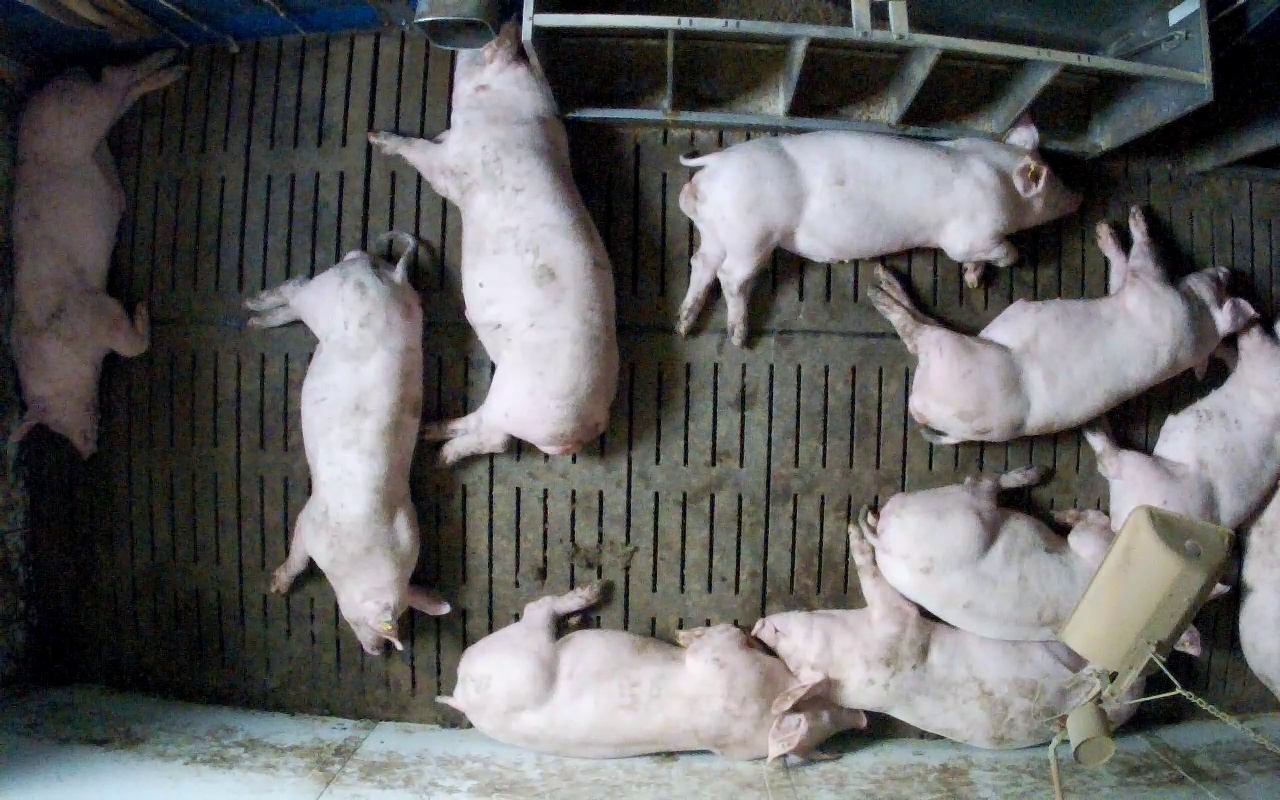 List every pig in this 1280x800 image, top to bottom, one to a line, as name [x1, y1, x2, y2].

pig [365, 15, 620, 469]
pig [6, 46, 191, 462]
pig [673, 113, 1083, 349]
pig [864, 201, 1259, 448]
pig [243, 231, 450, 658]
pig [1083, 335, 1280, 537]
pig [858, 465, 1233, 657]
pig [1238, 488, 1278, 703]
pig [751, 521, 1148, 752]
pig [431, 579, 868, 765]